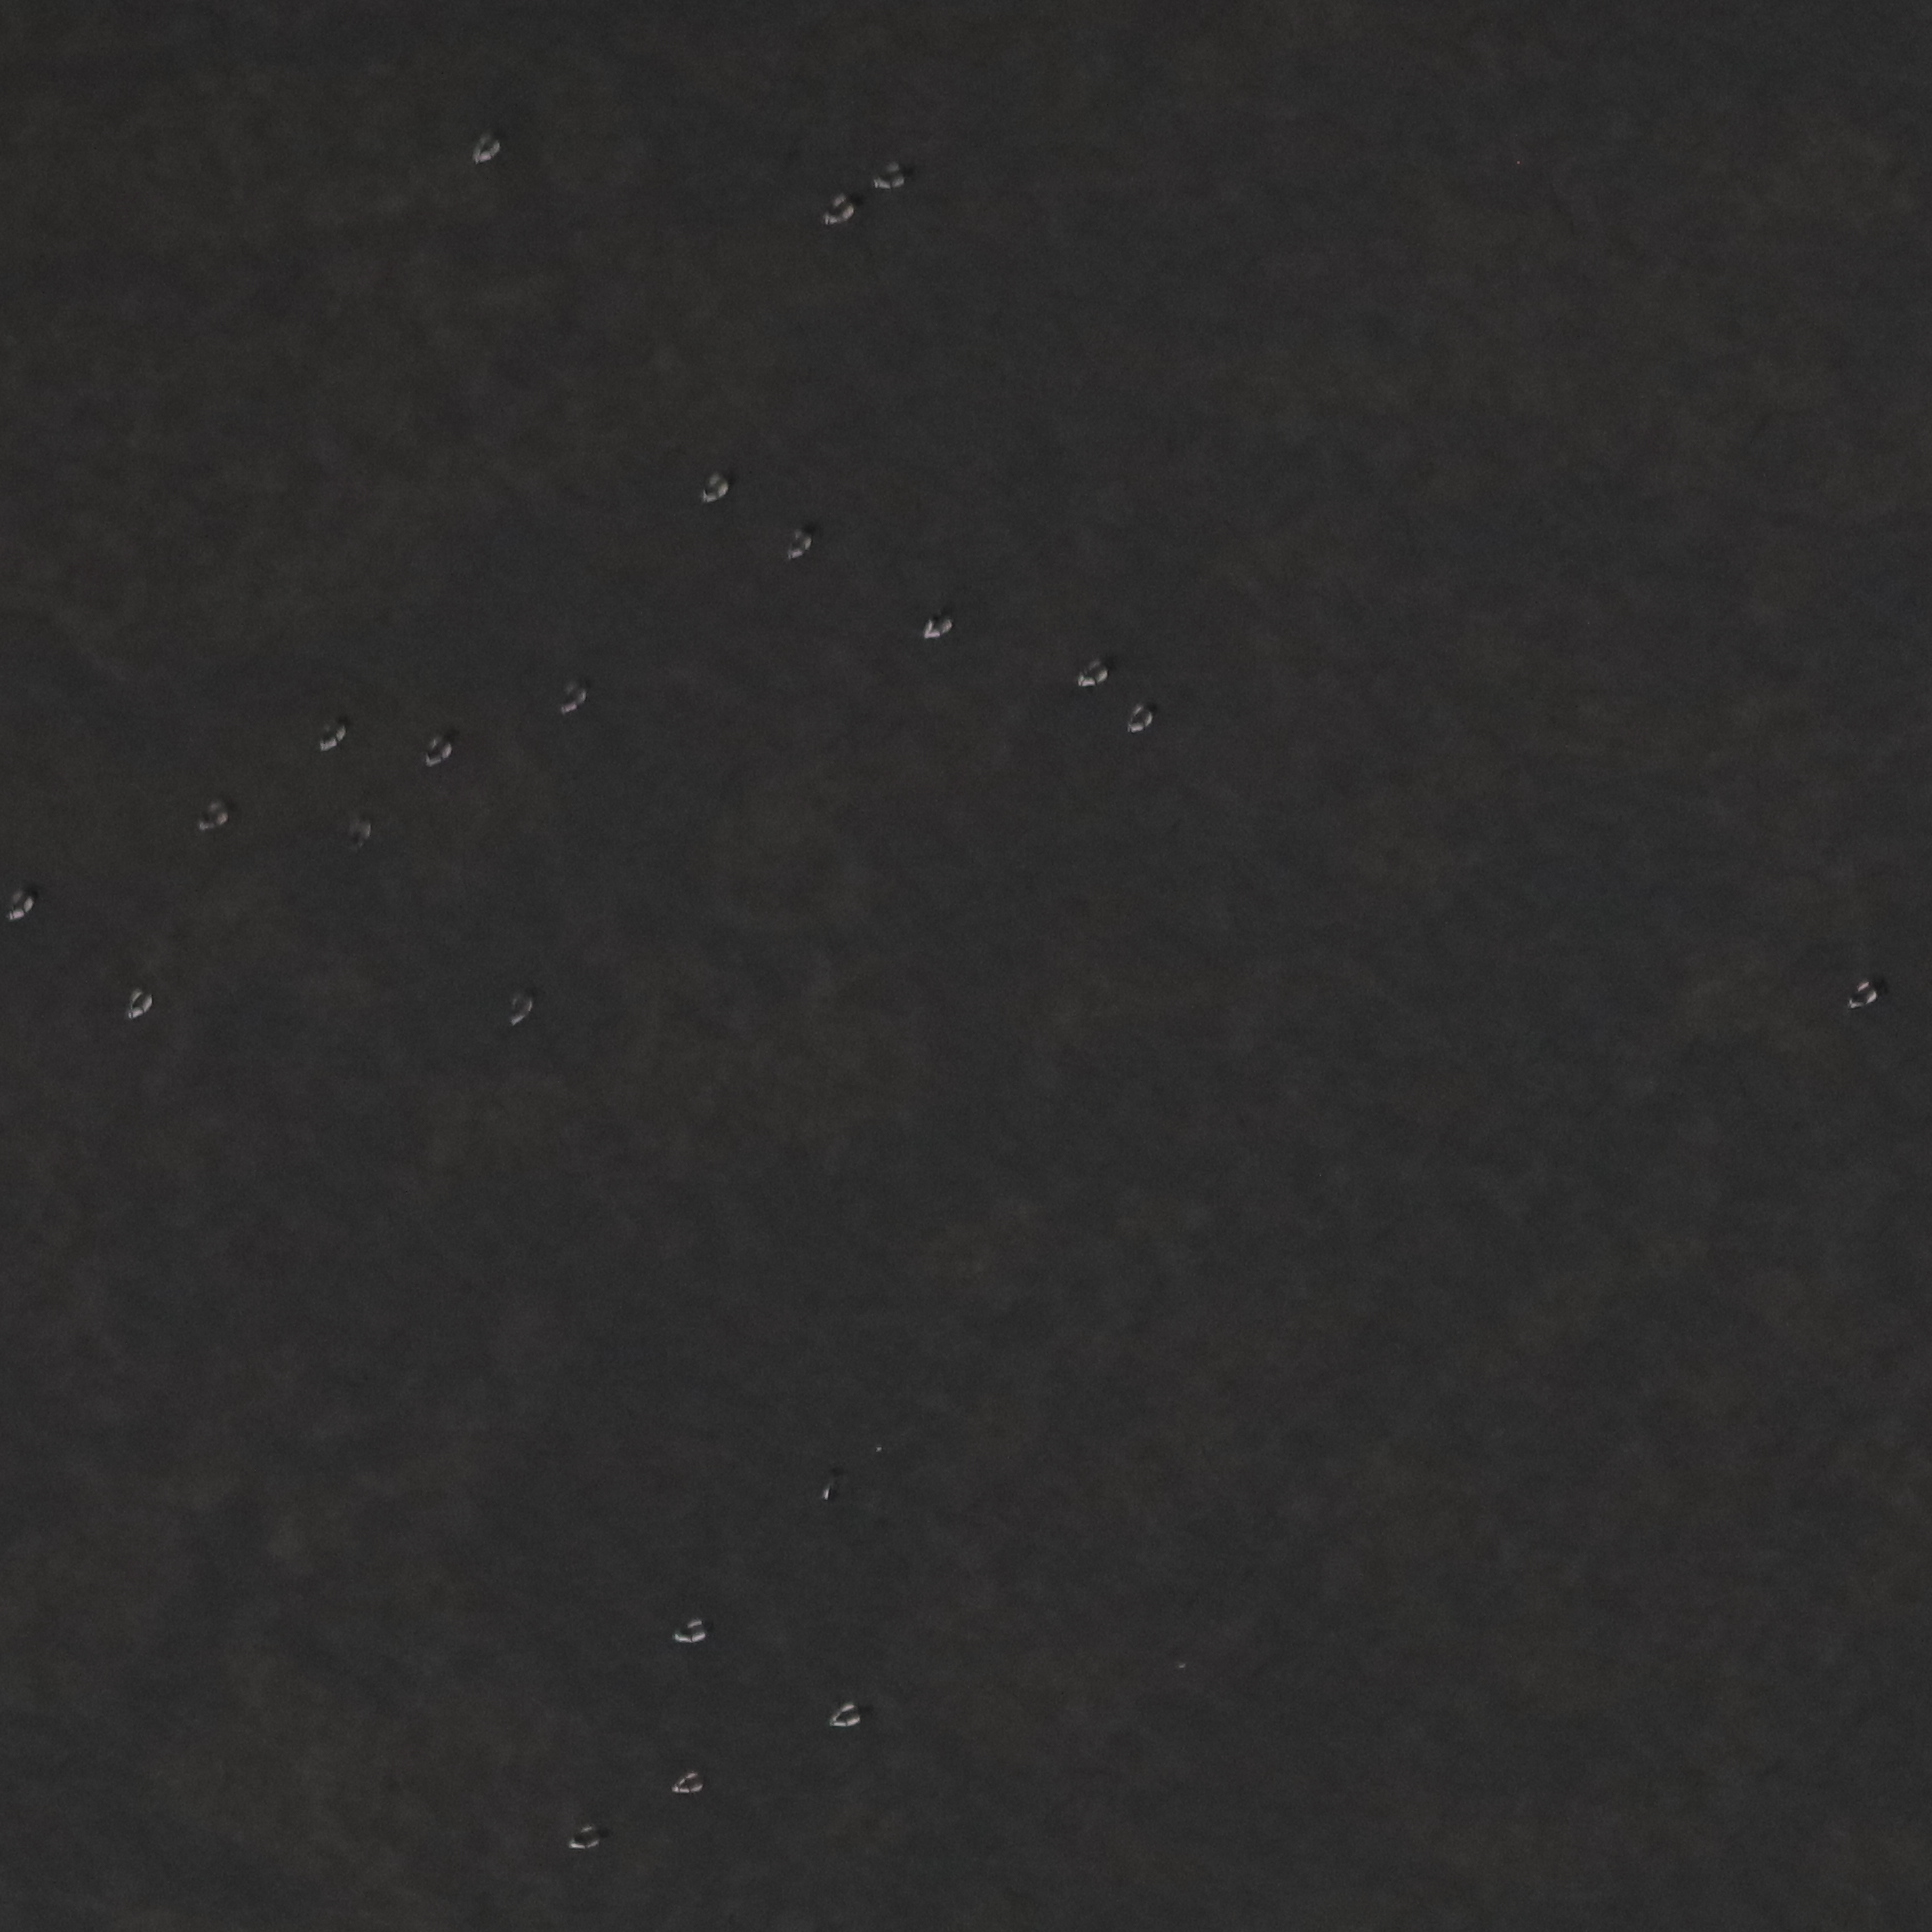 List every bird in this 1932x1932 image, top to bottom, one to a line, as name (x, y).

brant (488, 151)
brant (889, 175)
brant (842, 209)
brant (715, 487)
brant (800, 543)
brant (940, 625)
brant (1097, 674)
brant (572, 693)
brant (1142, 717)
brant (331, 732)
brant (439, 751)
brant (216, 814)
brant (360, 830)
brant (20, 904)
brant (1865, 995)
brant (142, 1000)
brant (522, 1005)
brant (835, 1484)
brant (691, 1628)
brant (848, 1716)
brant (693, 1781)
brant (588, 1836)